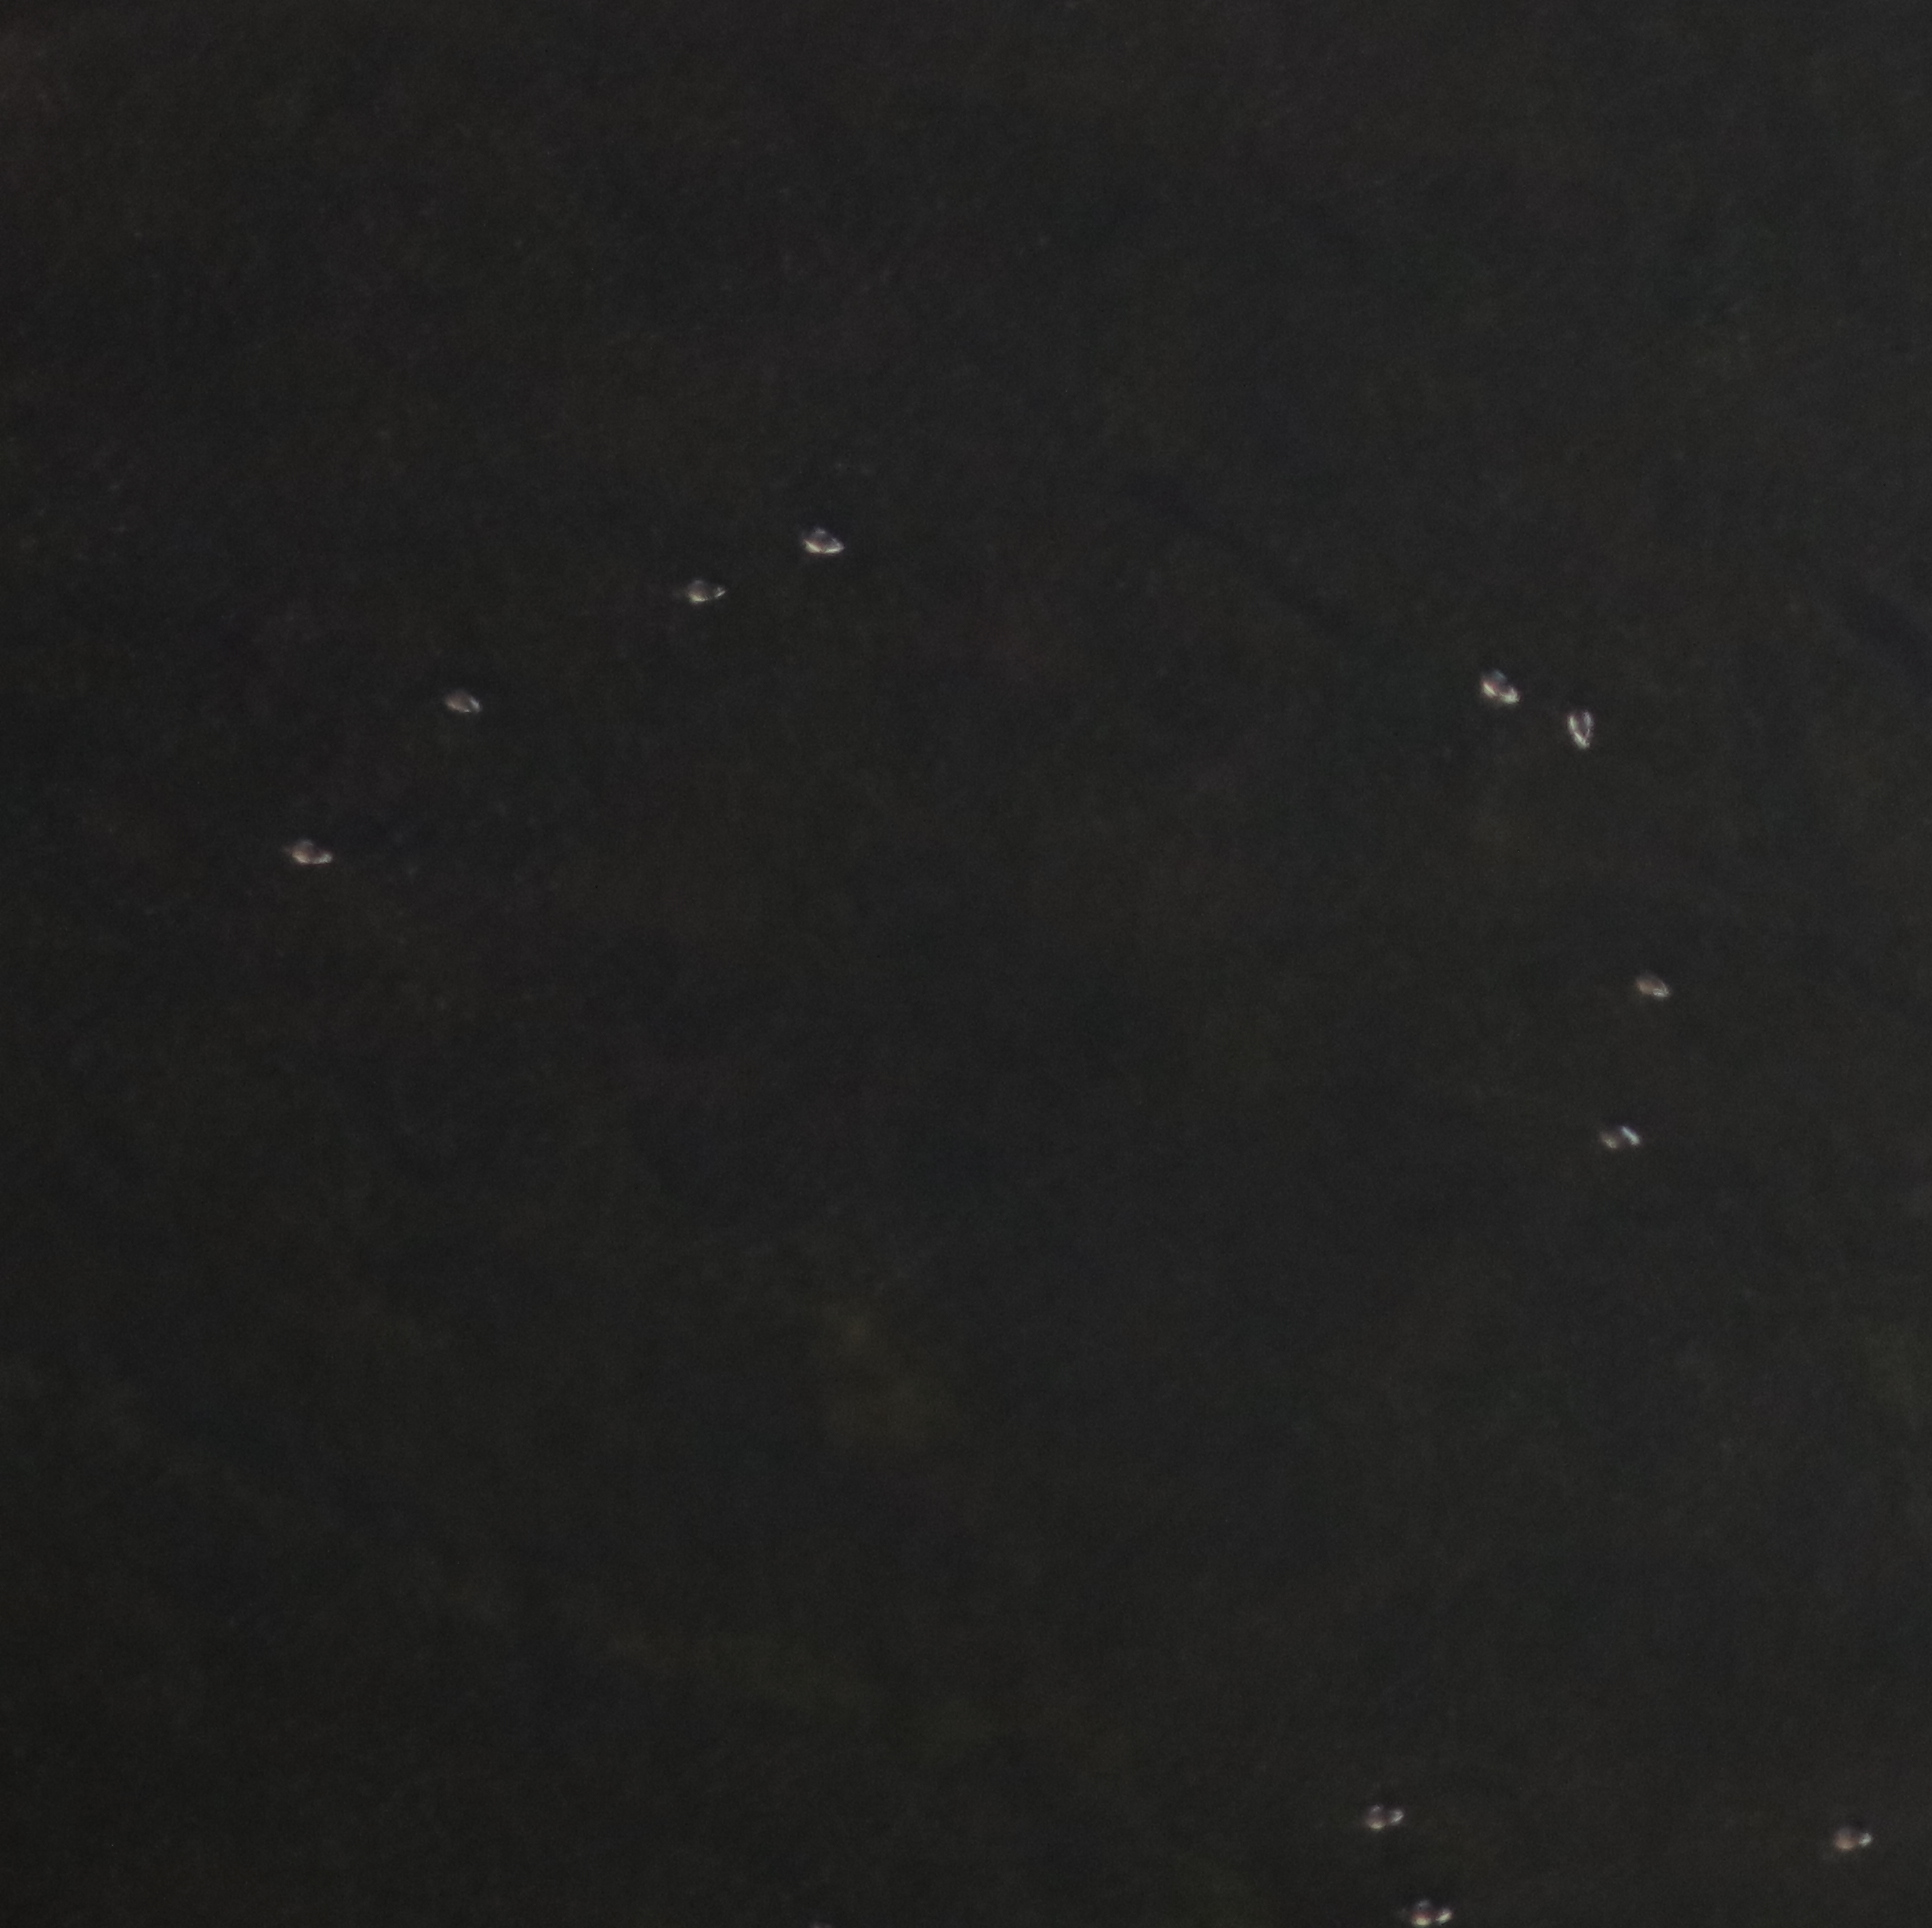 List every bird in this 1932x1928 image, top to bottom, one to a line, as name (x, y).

brant (819, 539)
brant (707, 589)
brant (1496, 684)
brant (463, 701)
brant (1580, 726)
brant (308, 851)
brant (1656, 987)
brant (1620, 1135)
brant (1384, 1817)
brant (1841, 1835)
brant (1429, 1914)